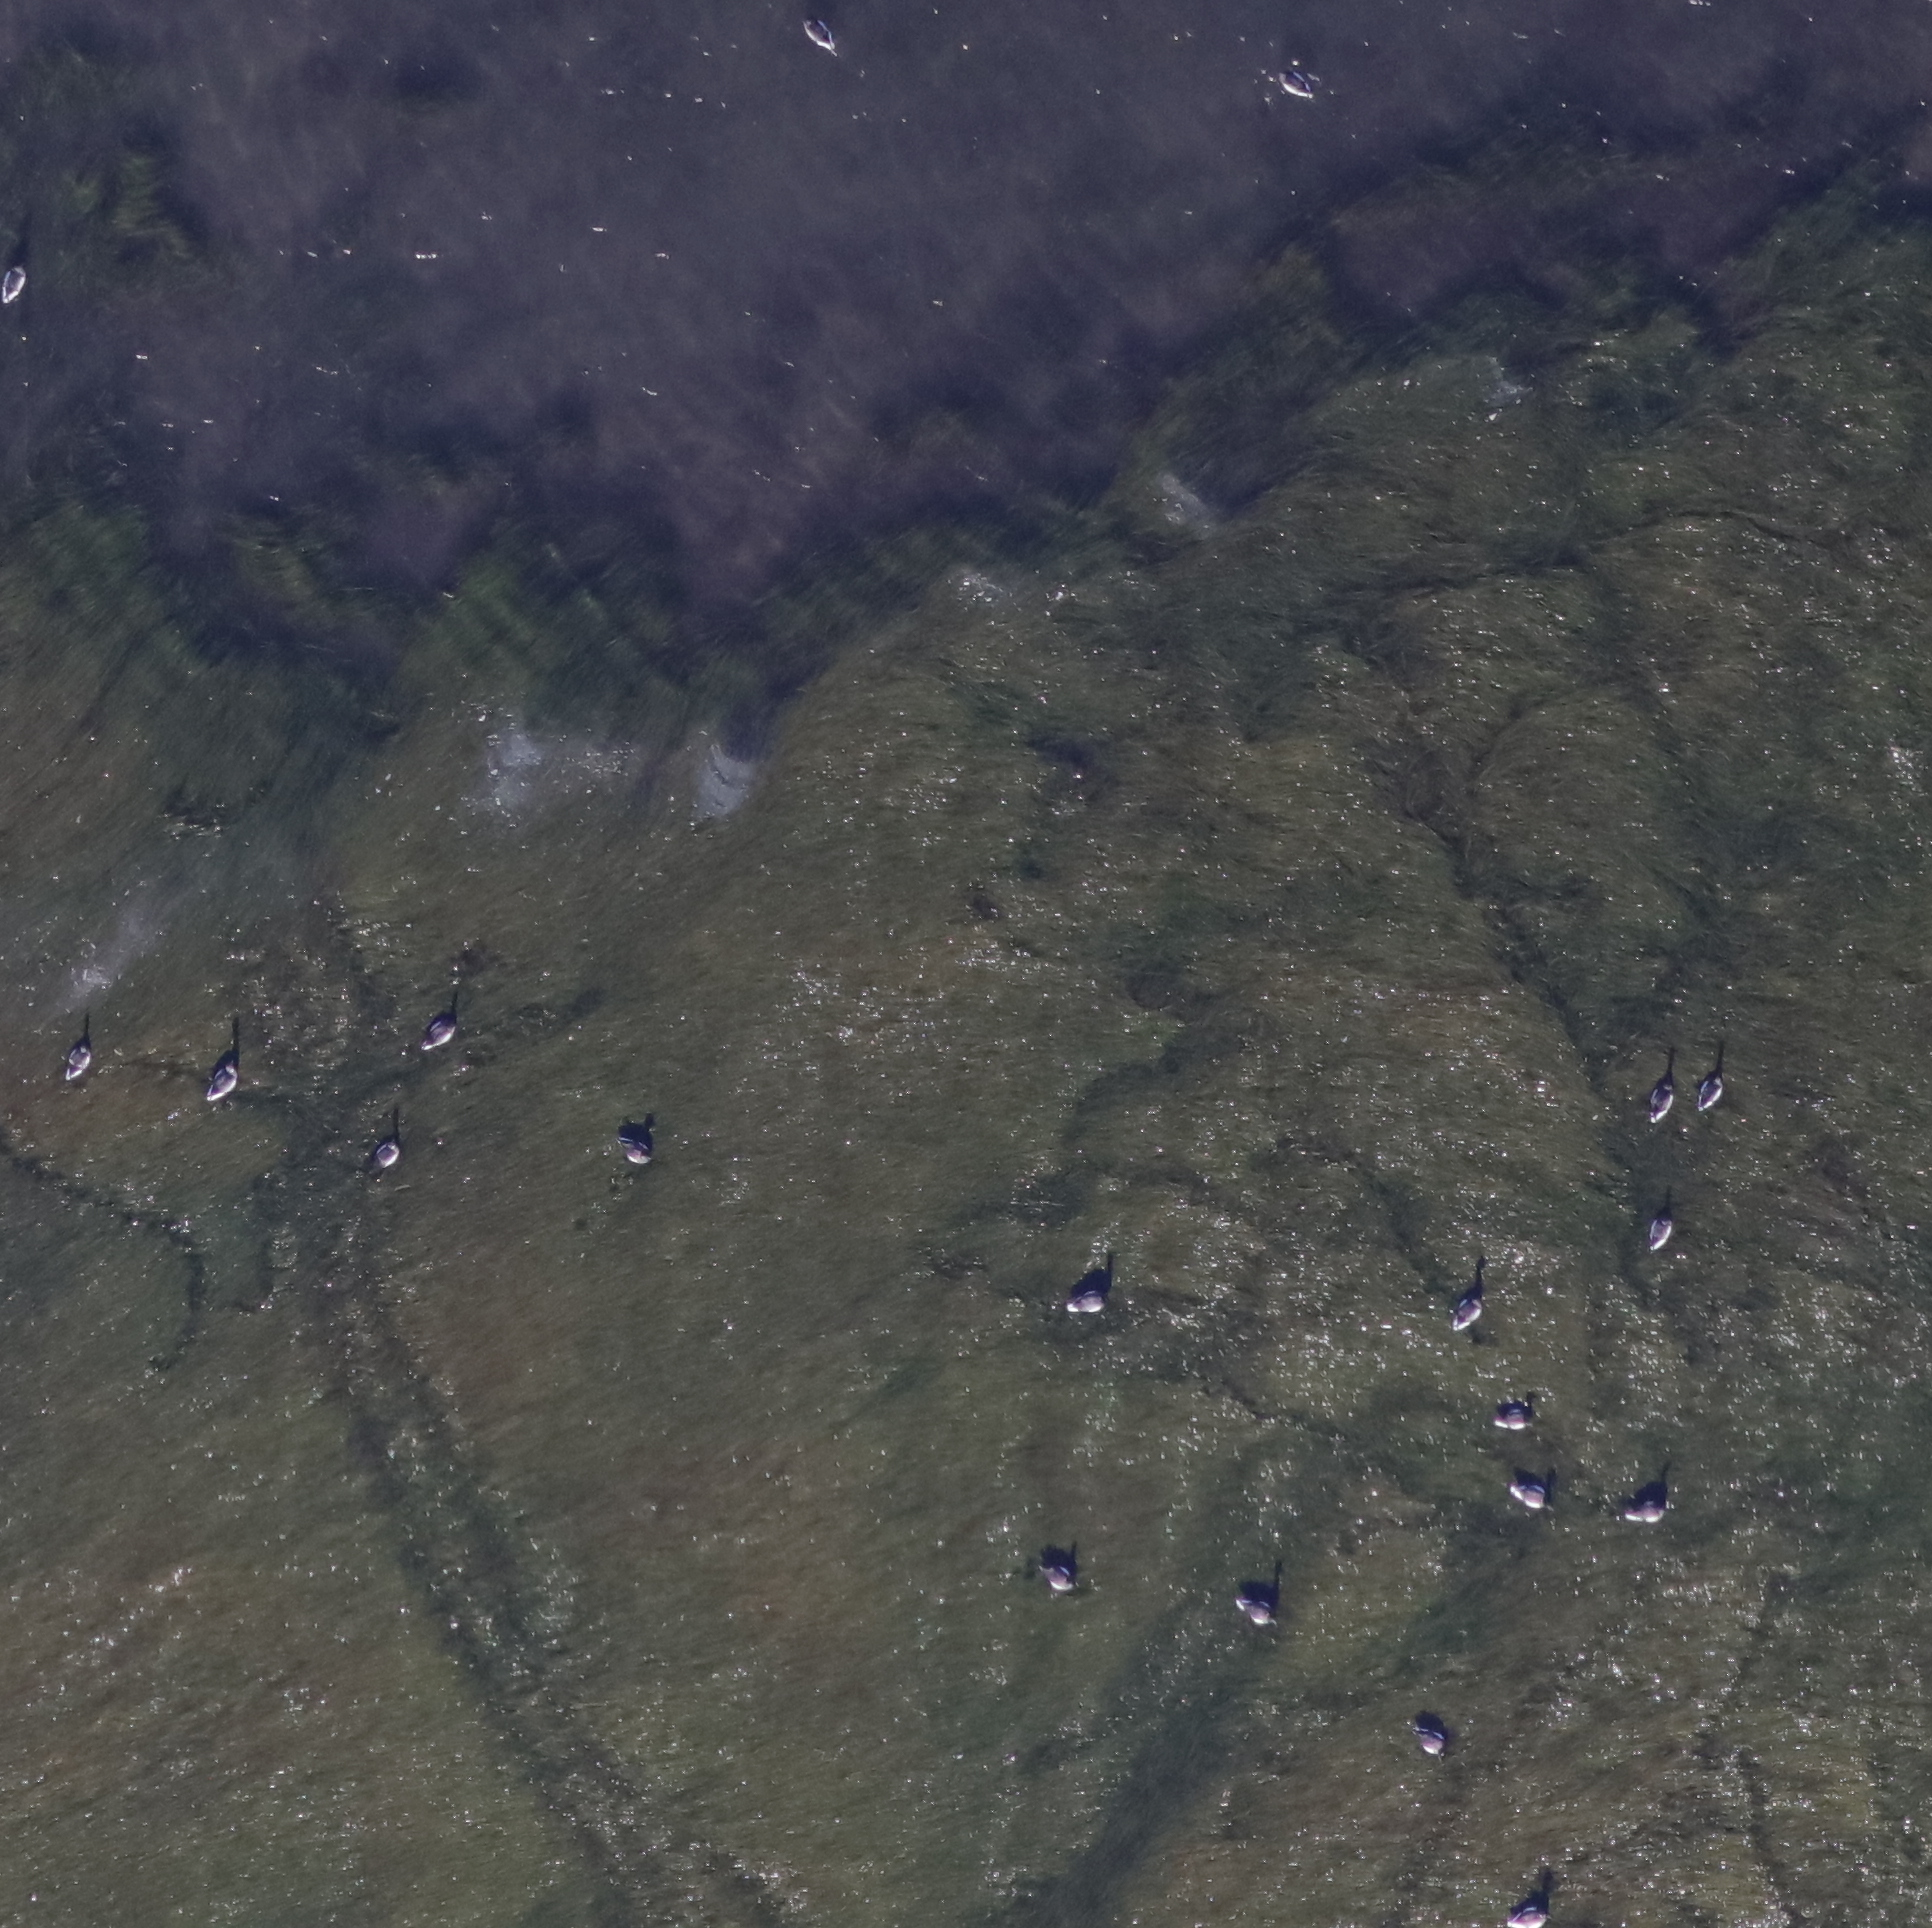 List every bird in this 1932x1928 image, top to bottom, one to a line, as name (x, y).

brant (815, 28)
brant (1300, 84)
brant (12, 282)
brant (440, 1033)
brant (78, 1059)
brant (223, 1082)
brant (1708, 1092)
brant (1660, 1102)
brant (634, 1150)
brant (386, 1154)
brant (1660, 1233)
brant (1086, 1302)
brant (1467, 1313)
brant (1514, 1417)
brant (1531, 1496)
brant (1645, 1509)
brant (1058, 1577)
brant (1259, 1613)
brant (1430, 1740)
brant (1526, 1919)